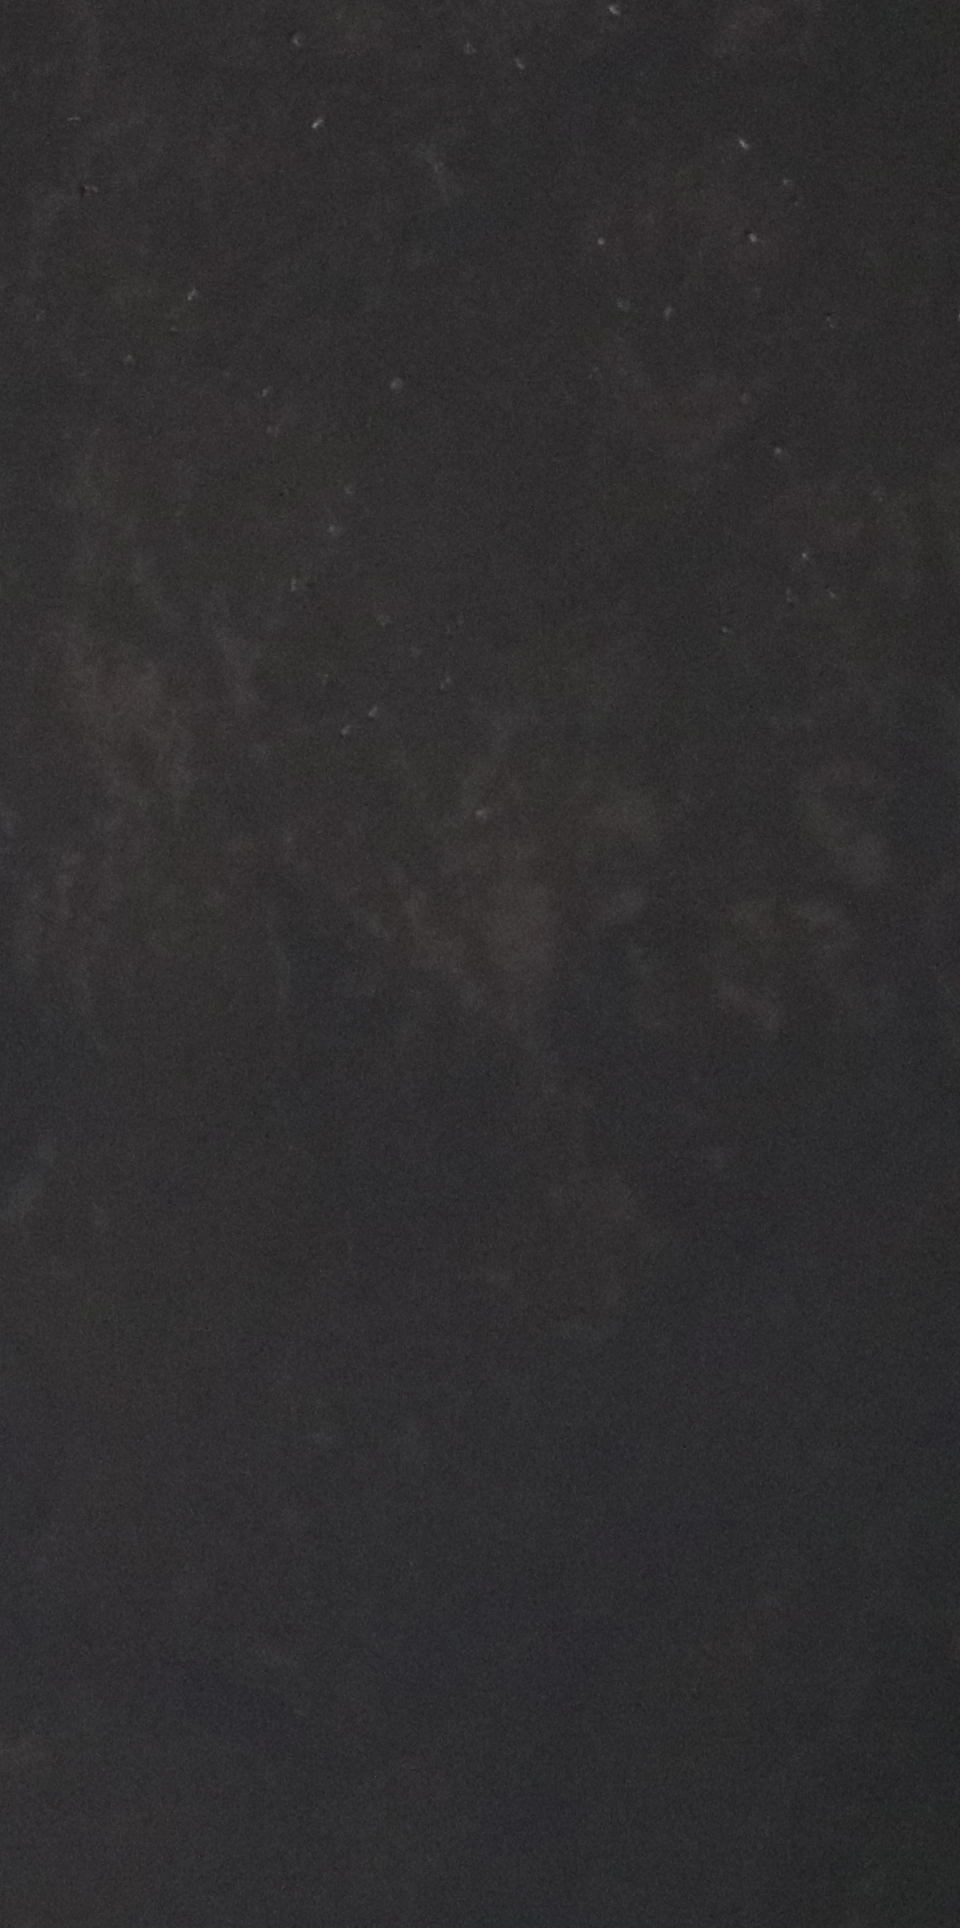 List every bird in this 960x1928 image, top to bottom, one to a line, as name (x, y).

brant (612, 11)
brant (295, 42)
brant (285, 46)
brant (467, 50)
brant (522, 71)
brant (87, 112)
brant (327, 119)
brant (735, 139)
brant (776, 177)
brant (96, 193)
brant (790, 204)
brant (757, 230)
brant (754, 284)
brant (191, 293)
brant (628, 294)
brant (36, 305)
brant (670, 309)
brant (831, 332)
brant (130, 364)
brant (133, 376)
brant (597, 376)
brant (393, 379)
brant (267, 392)
brant (744, 402)
brant (275, 434)
brant (785, 449)
brant (347, 488)
brant (285, 494)
brant (328, 544)
brant (806, 547)
brant (291, 577)
brant (823, 596)
brant (786, 602)
brant (470, 617)
brant (377, 621)
brant (727, 627)
brant (449, 633)
brant (419, 652)
brant (320, 678)
brant (445, 687)
brant (383, 713)
brant (353, 739)
brant (473, 811)